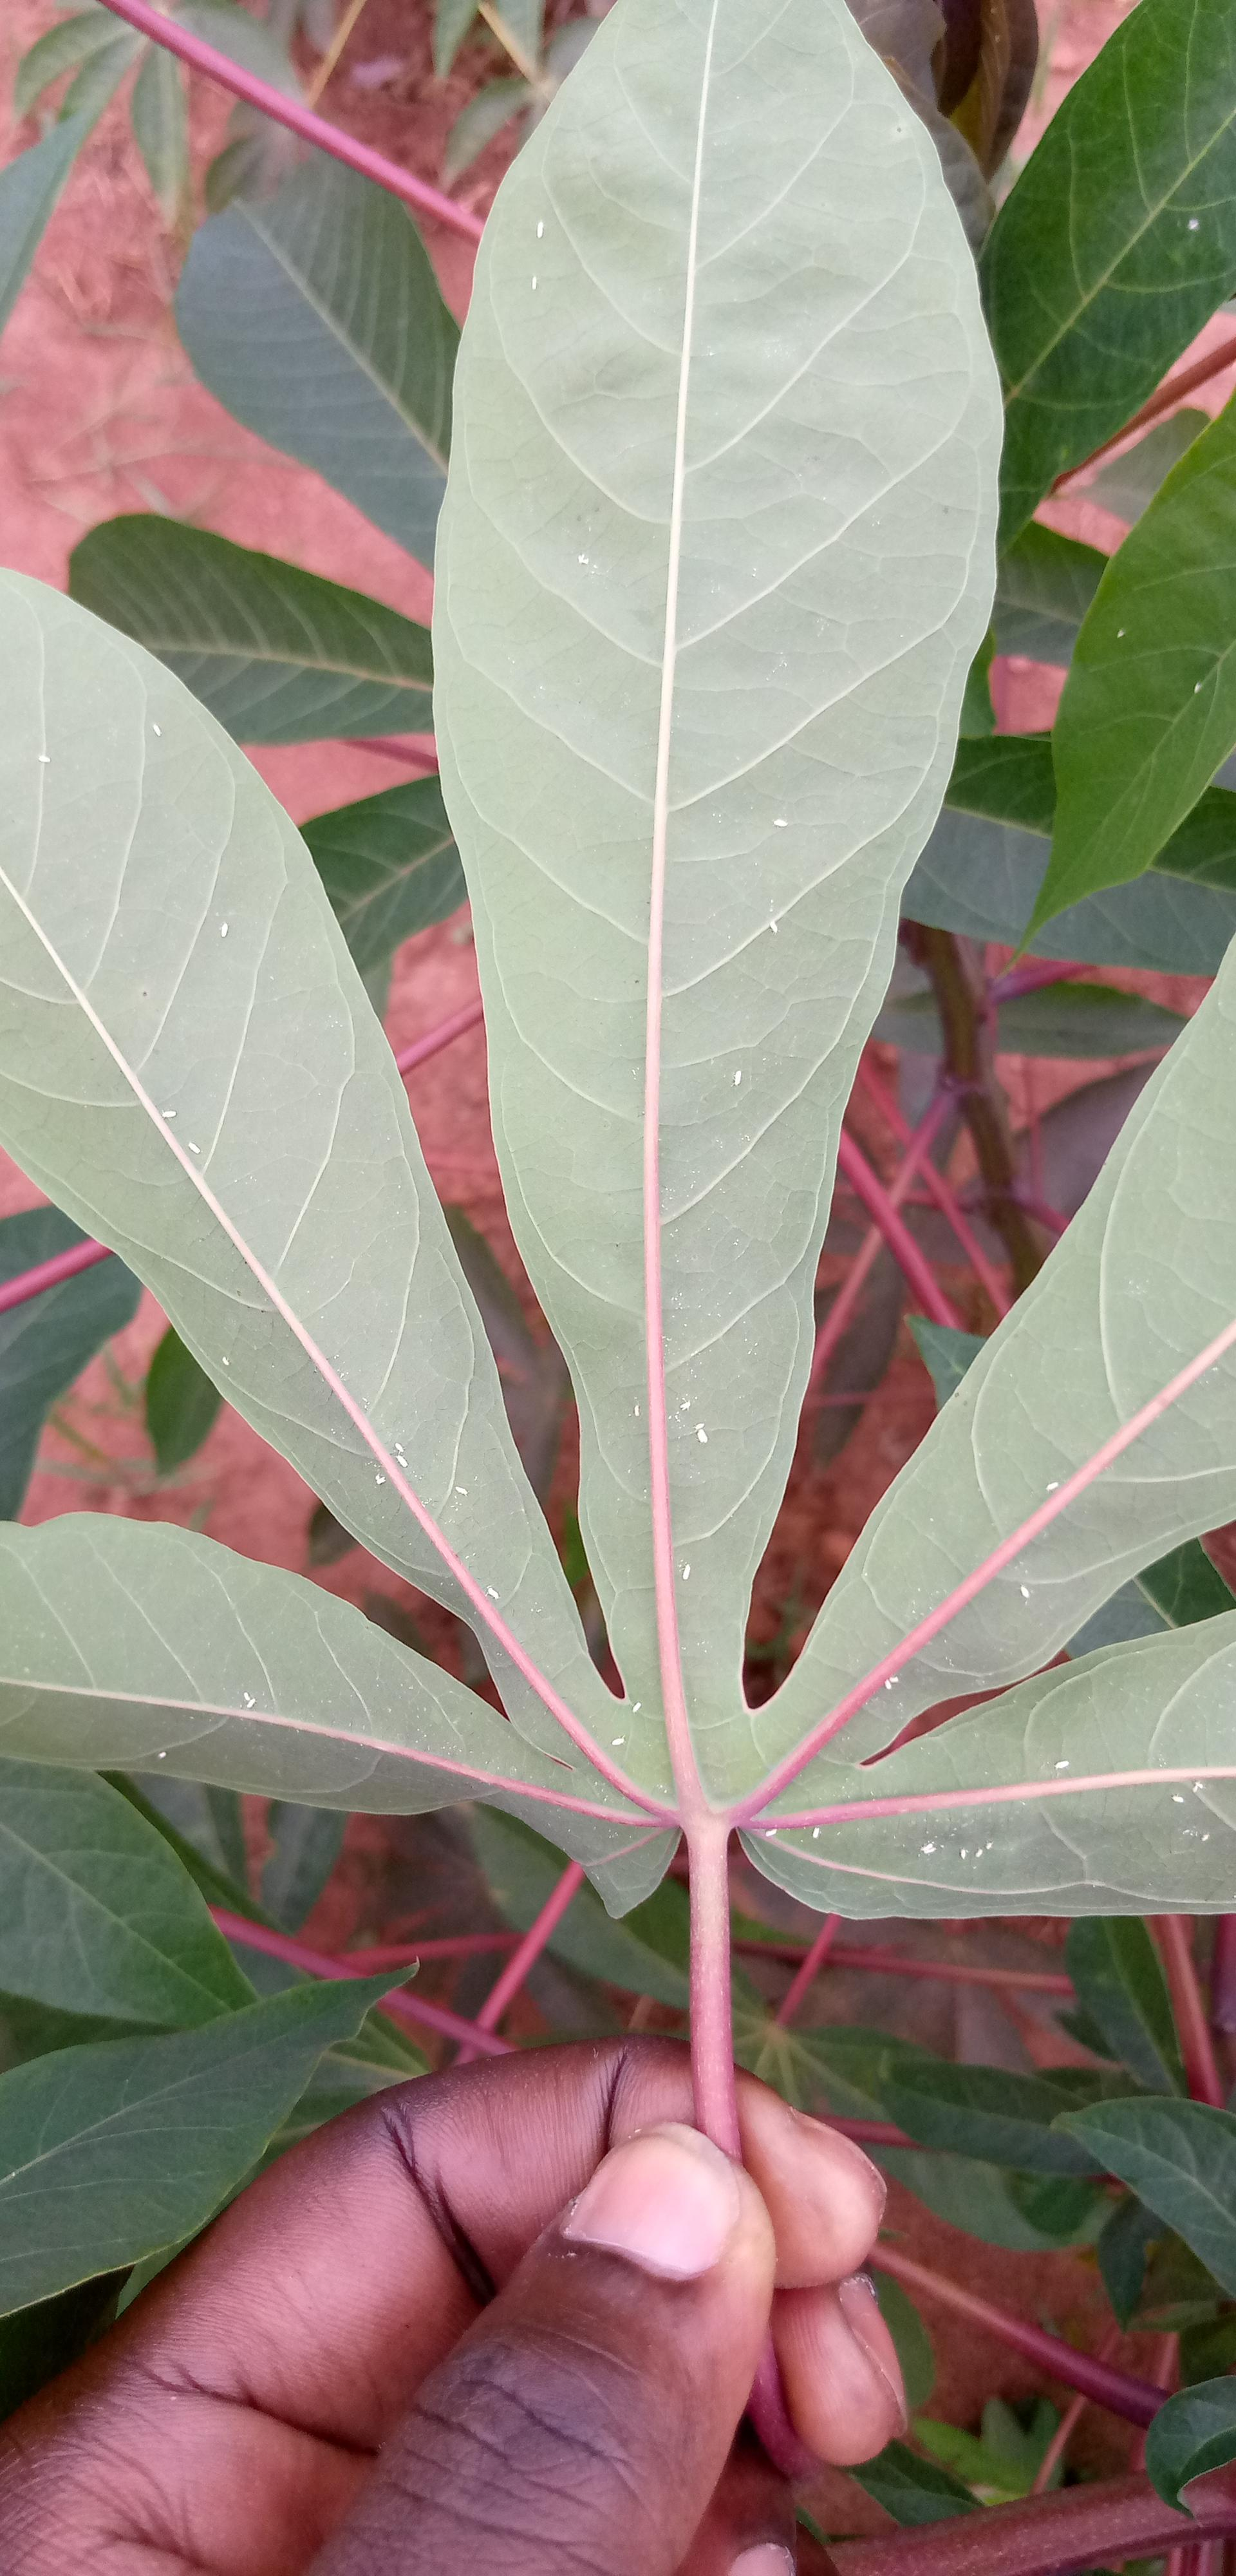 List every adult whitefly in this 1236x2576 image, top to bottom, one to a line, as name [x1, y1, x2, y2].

whitefly [535, 219, 547, 241]
whitefly [530, 274, 541, 292]
whitefly [576, 552, 592, 567]
whitefly [149, 721, 166, 739]
whitefly [37, 753, 53, 765]
whitefly [772, 816, 790, 829]
whitefly [218, 918, 230, 940]
whitefly [767, 919, 780, 936]
whitefly [732, 1068, 745, 1087]
whitefly [158, 1109, 180, 1121]
whitefly [187, 1141, 203, 1155]
whitefly [220, 1354, 234, 1371]
whitefly [678, 1397, 693, 1412]
whitefly [633, 1404, 643, 1418]
whitefly [693, 1420, 706, 1430]
whitefly [700, 1429, 710, 1444]
whitefly [695, 1431, 704, 1444]
whitefly [393, 1441, 408, 1454]
whitefly [395, 1454, 409, 1469]
whitefly [374, 1471, 384, 1481]
whitefly [375, 1476, 388, 1486]
whitefly [1045, 1480, 1062, 1493]
whitefly [453, 1484, 471, 1497]
whitefly [680, 1562, 695, 1582]
whitefly [1018, 1582, 1032, 1600]
whitefly [486, 1586, 501, 1602]
whitefly [888, 1674, 902, 1685]
whitefly [884, 1678, 893, 1691]
whitefly [242, 1690, 251, 1702]
whitefly [245, 1697, 257, 1709]
whitefly [630, 1700, 644, 1716]
whitefly [609, 1734, 626, 1748]
whitefly [156, 1750, 170, 1761]
whitefly [1053, 1757, 1072, 1772]
whitefly [1188, 1779, 1207, 1795]
whitefly [1169, 1794, 1186, 1804]
whitefly [810, 1825, 823, 1841]
whitefly [763, 1826, 780, 1839]
whitefly [1199, 1831, 1211, 1846]
whitefly [984, 1841, 997, 1851]
whitefly [920, 1841, 933, 1851]
whitefly [924, 1846, 939, 1855]
whitefly [959, 1846, 968, 1862]
whitefly [971, 1847, 985, 1861]